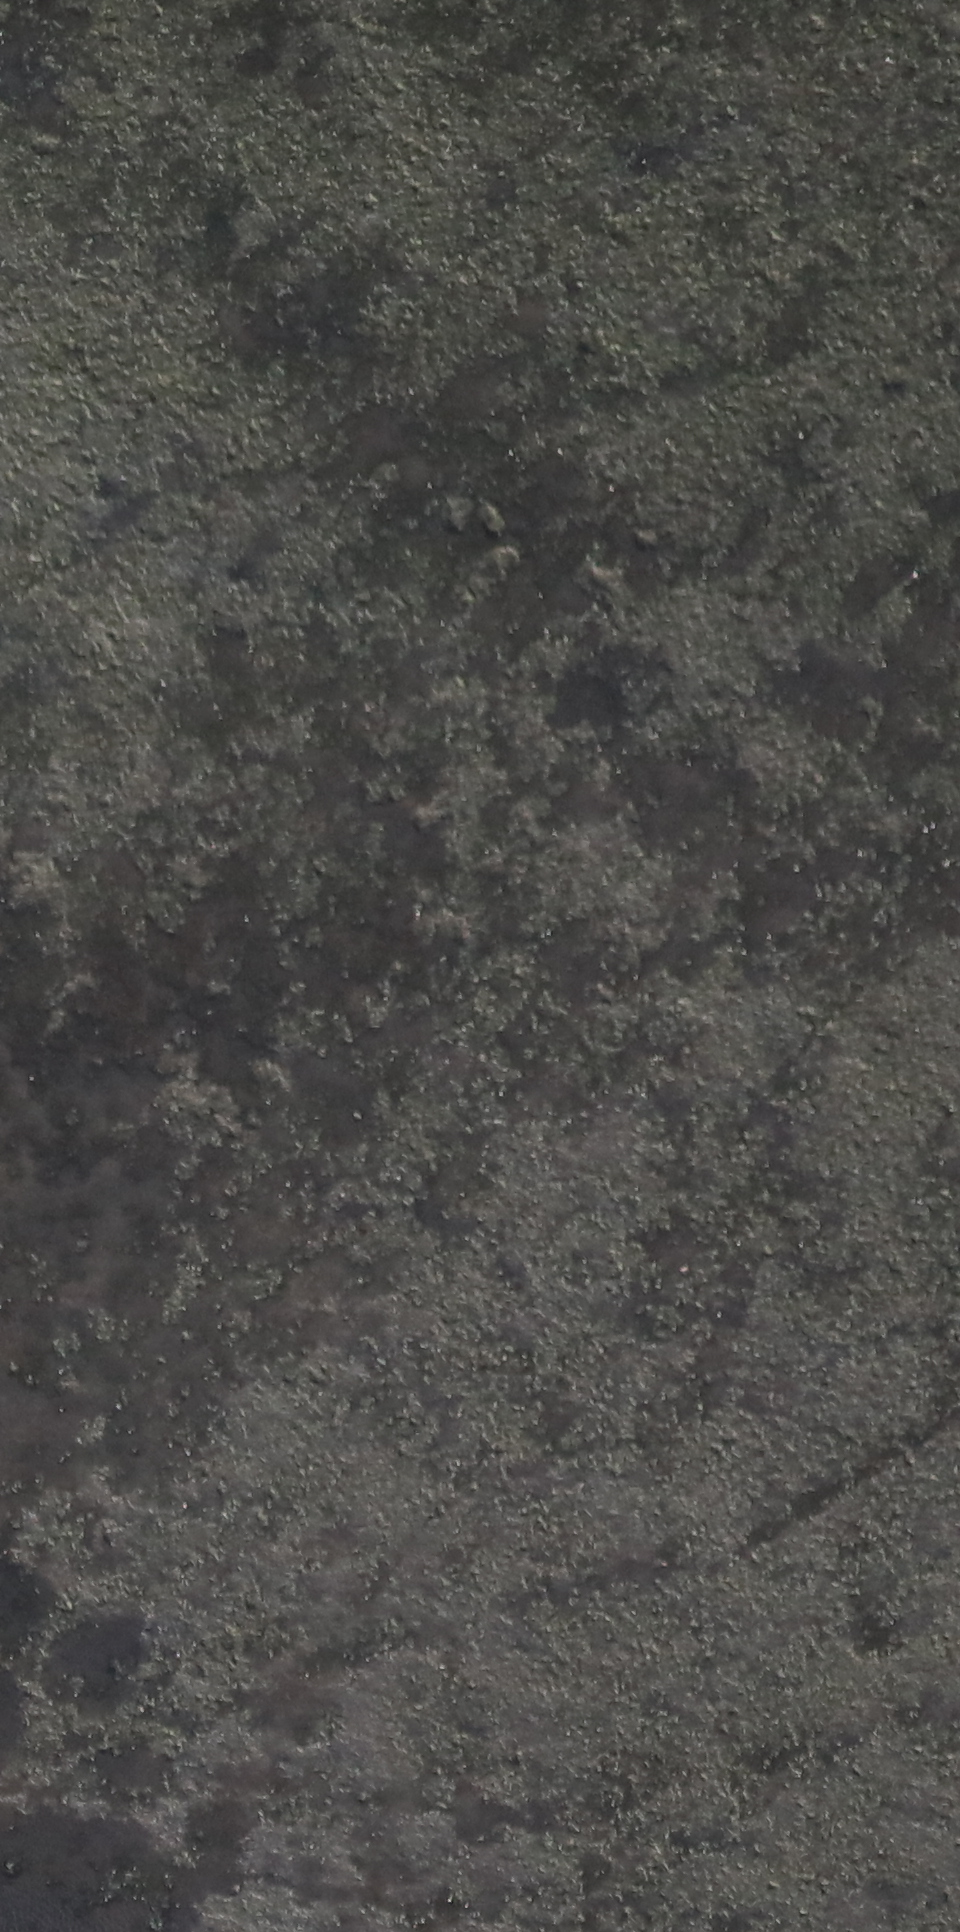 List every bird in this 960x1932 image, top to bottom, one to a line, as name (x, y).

None